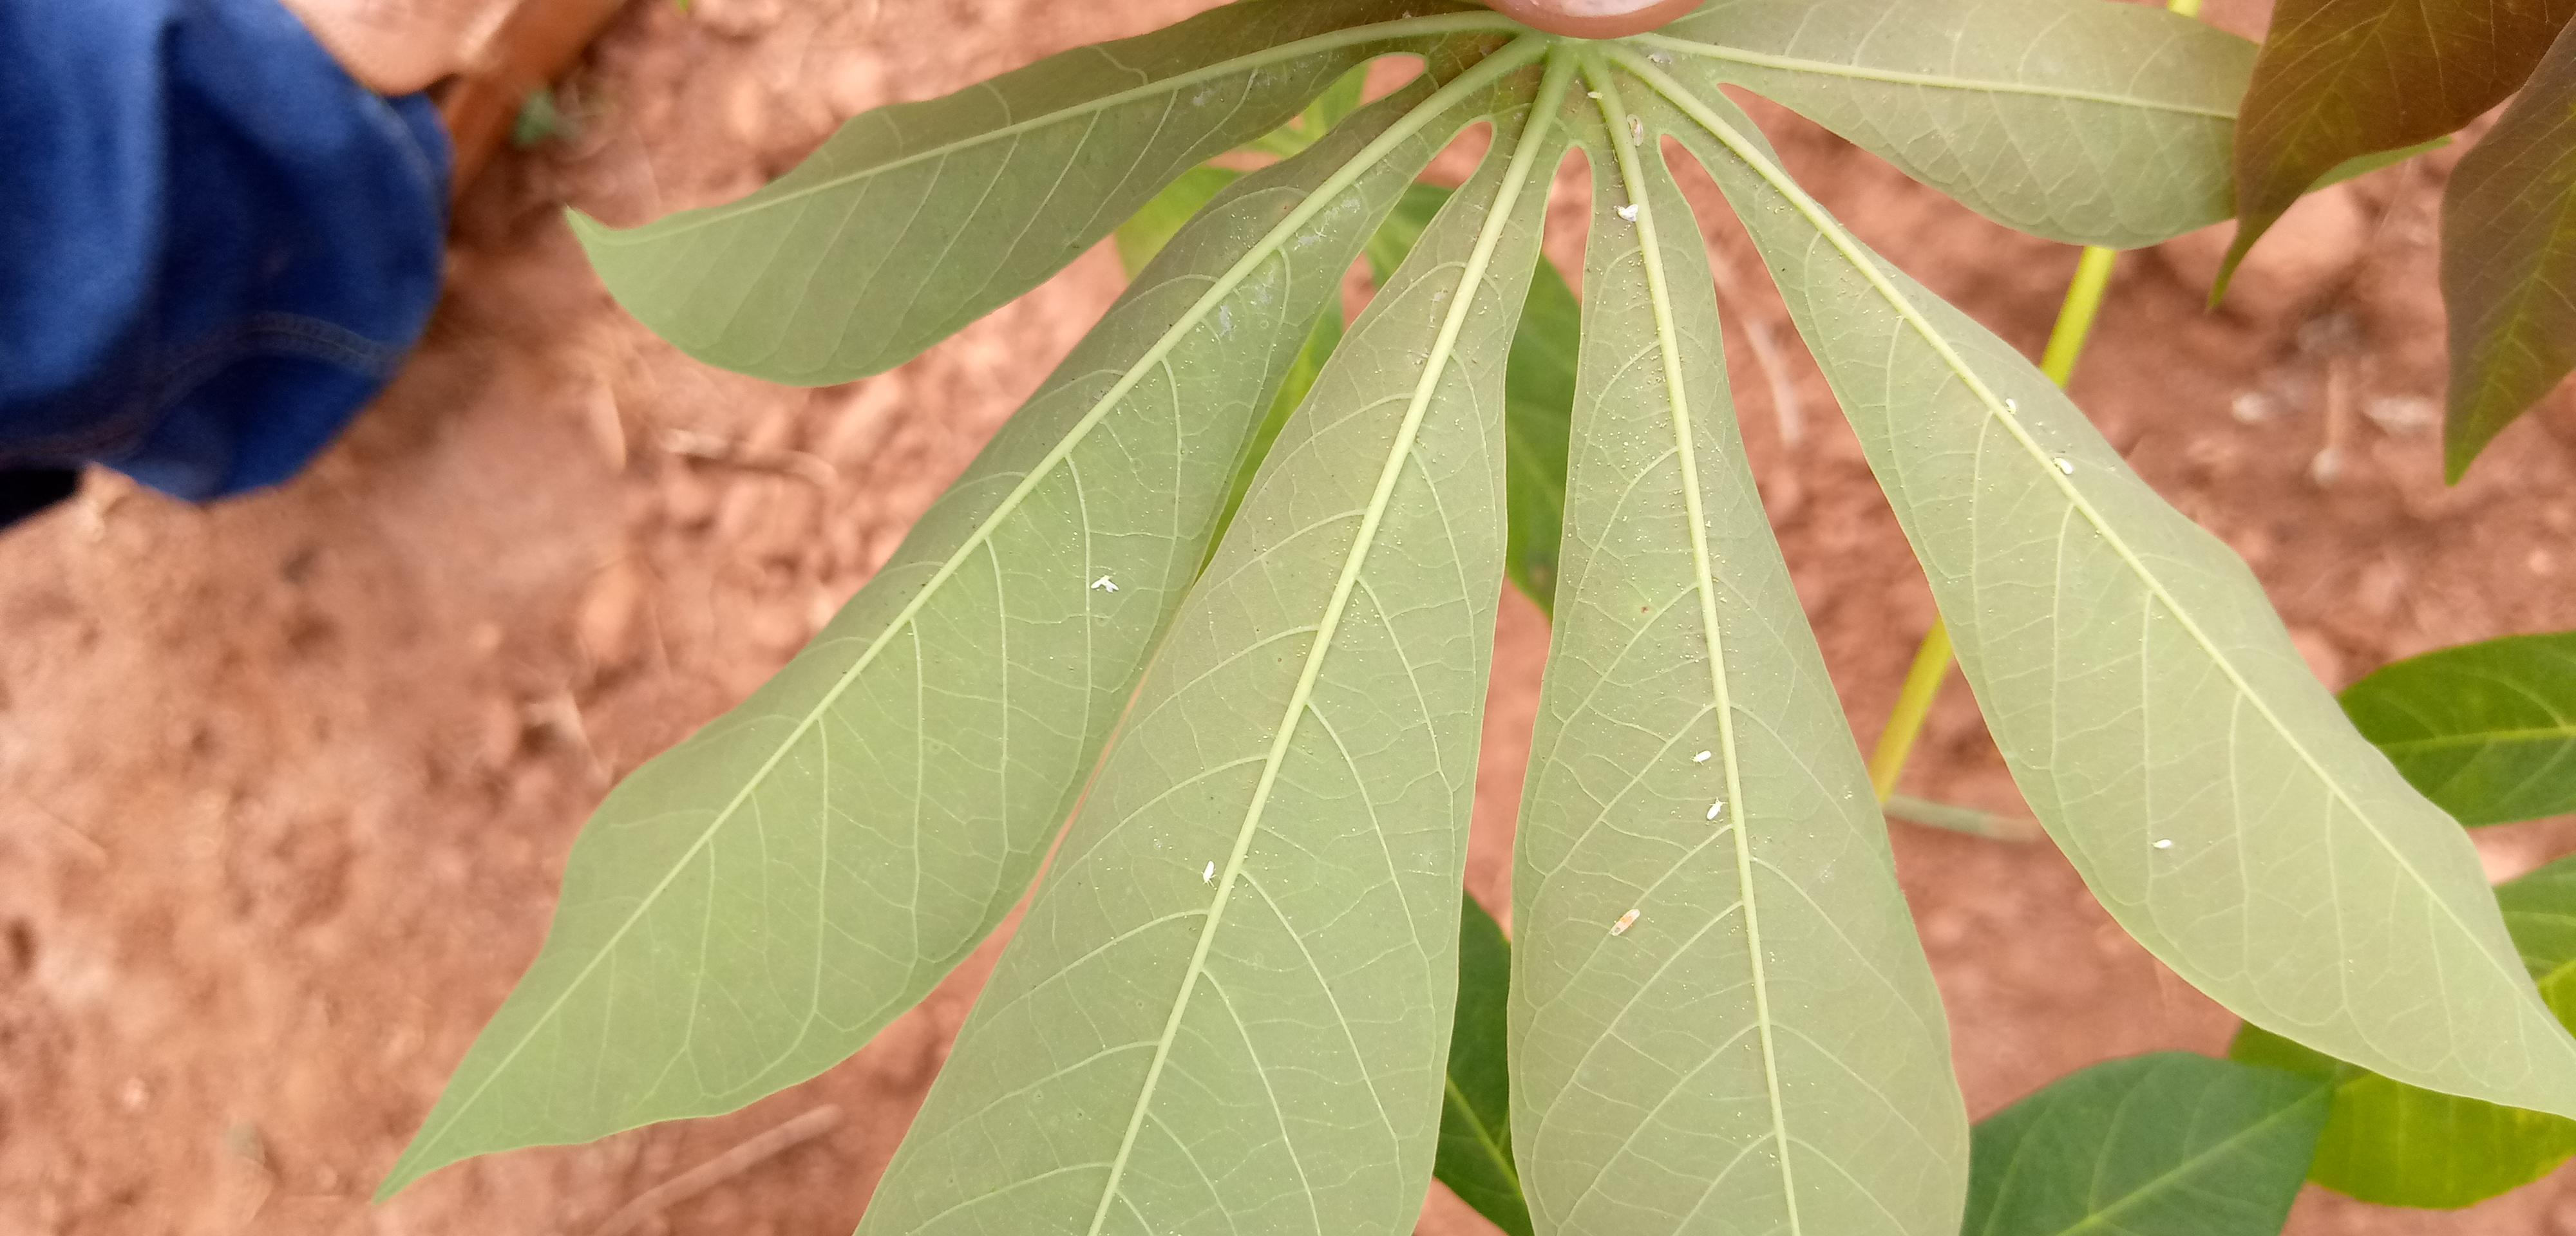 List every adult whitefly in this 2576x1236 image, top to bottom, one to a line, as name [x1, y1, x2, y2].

whitefly [1583, 86, 1607, 104]
whitefly [1610, 201, 1642, 226]
whitefly [2004, 396, 2020, 415]
whitefly [2051, 455, 2076, 477]
whitefly [1087, 573, 1128, 596]
whitefly [1690, 747, 1714, 765]
whitefly [1703, 797, 1726, 821]
whitefly [2148, 835, 2174, 851]
whitefly [1199, 856, 1218, 887]